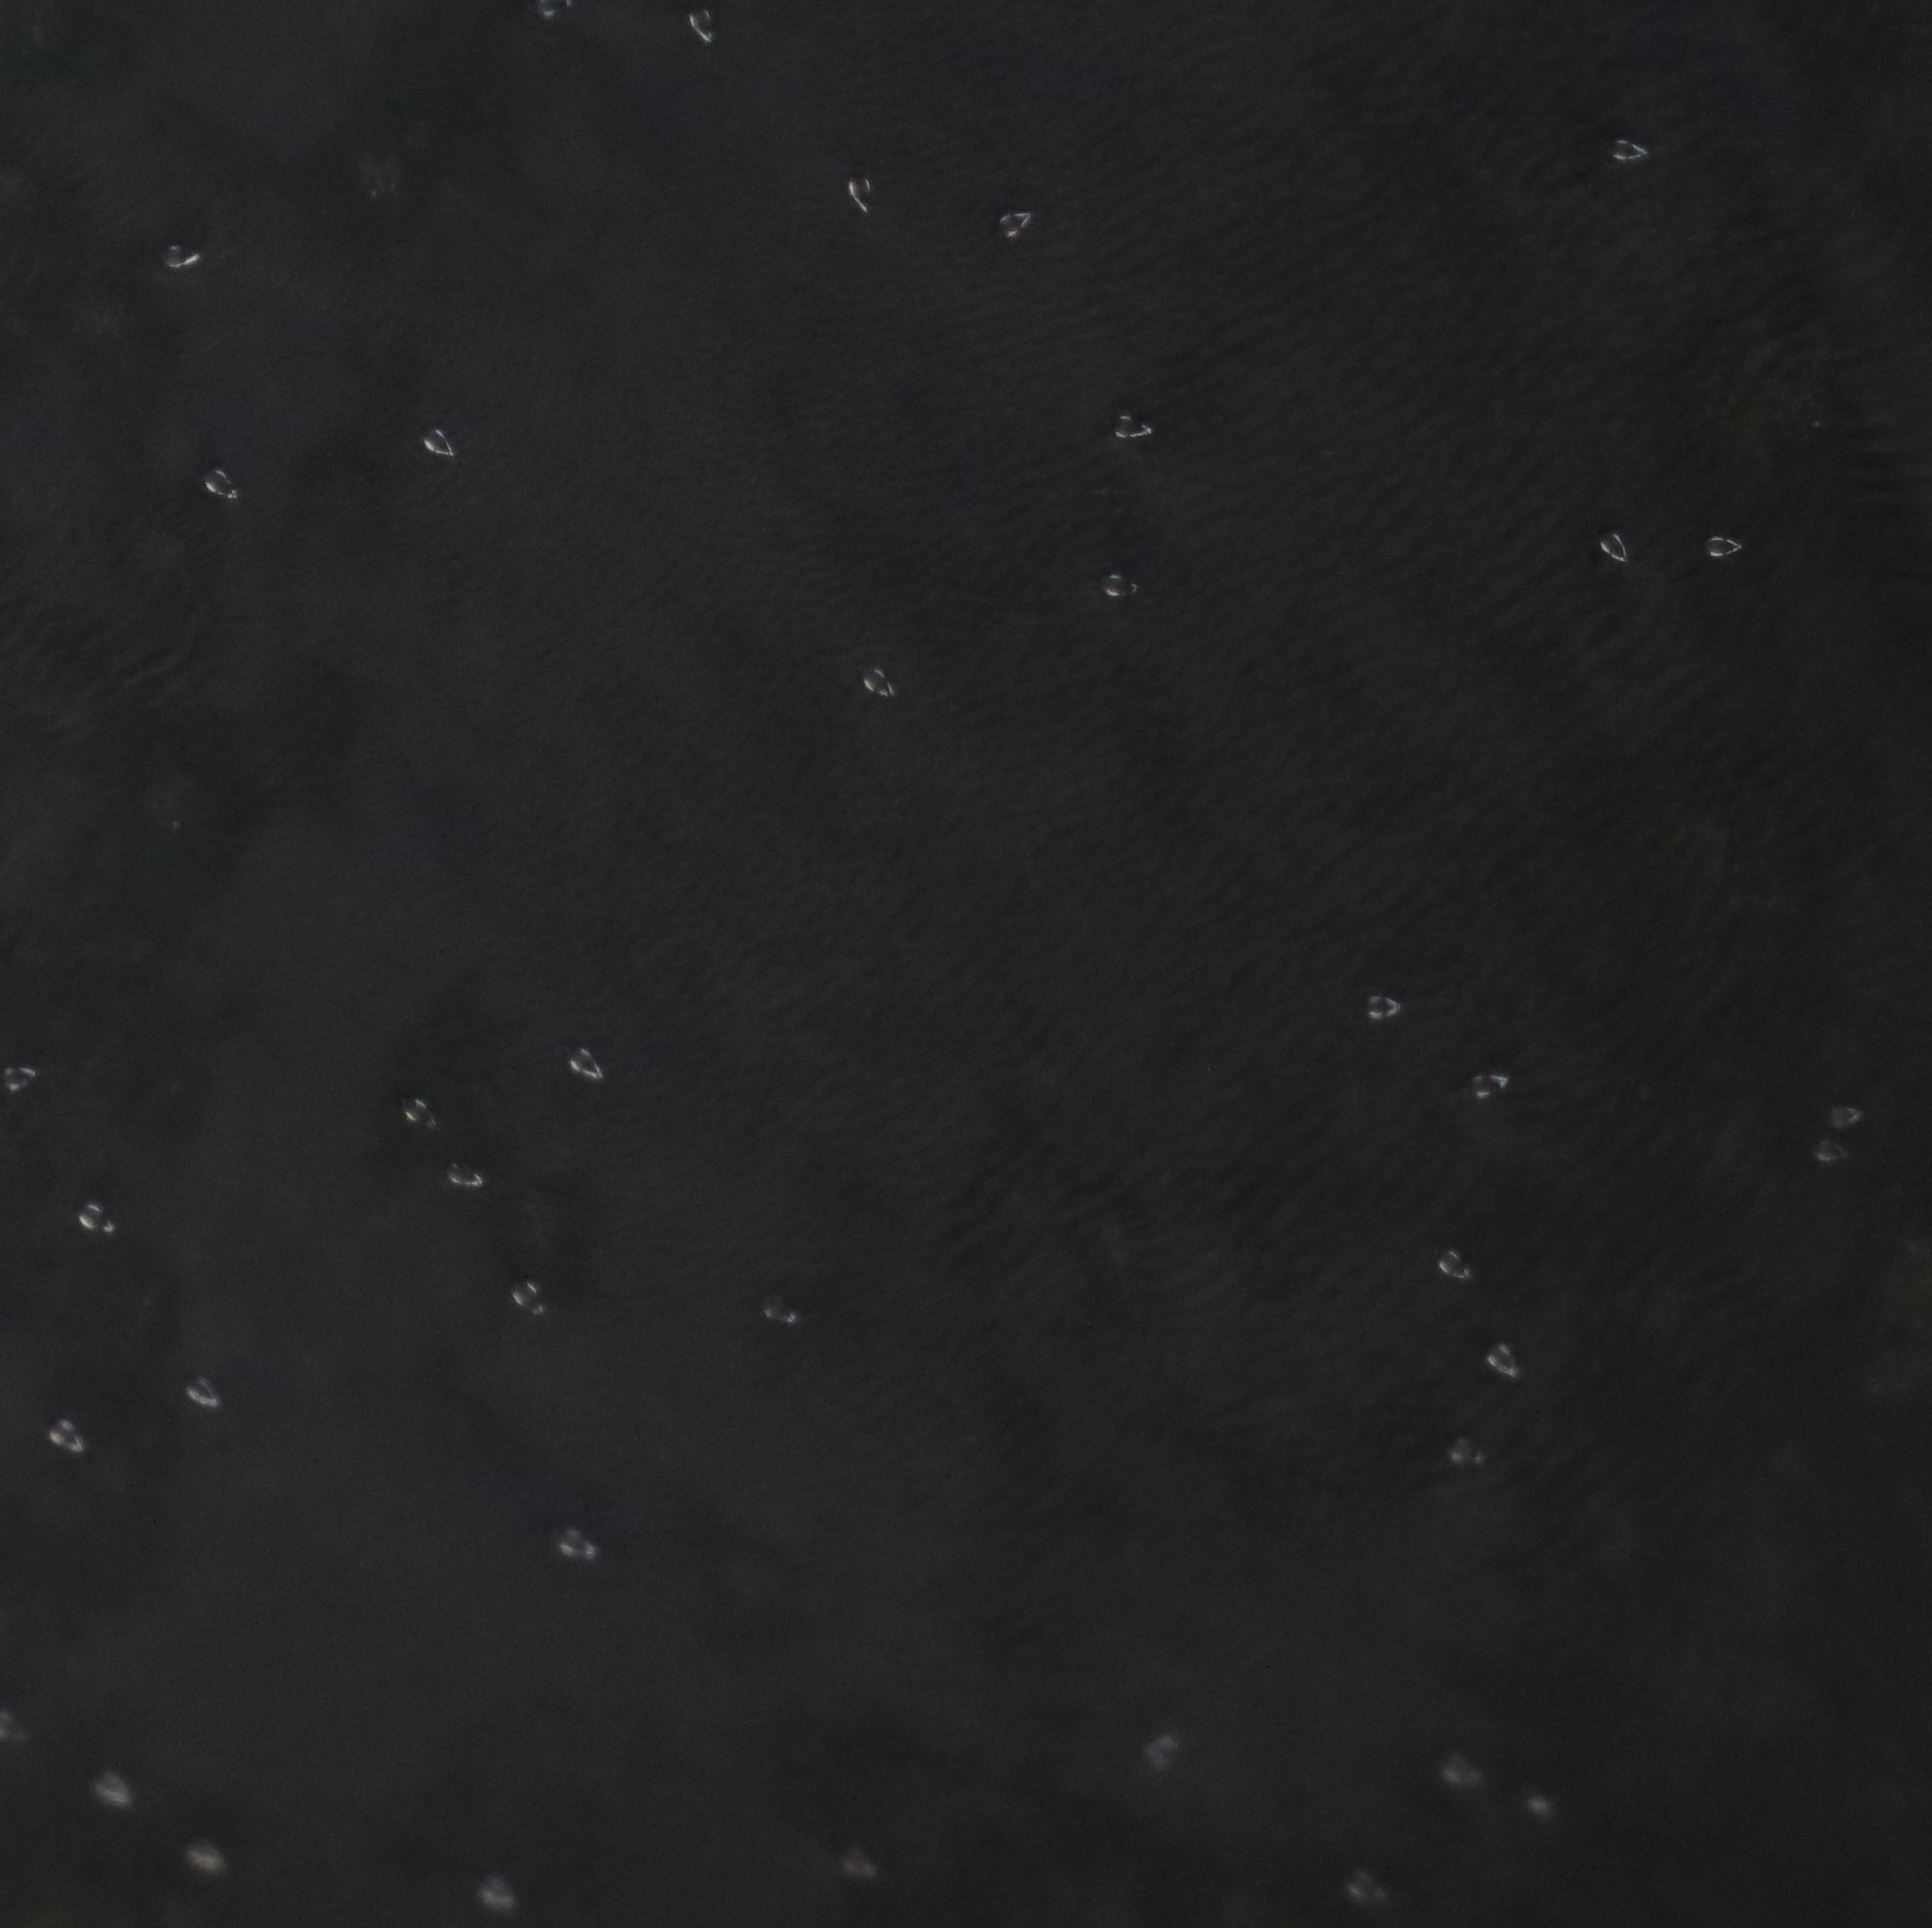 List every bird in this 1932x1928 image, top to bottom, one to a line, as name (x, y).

brant (561, 3)
brant (703, 25)
brant (1624, 150)
brant (860, 191)
brant (1012, 223)
brant (181, 257)
brant (1127, 425)
brant (436, 441)
brant (219, 483)
brant (1614, 546)
brant (1720, 547)
brant (1117, 585)
brant (877, 683)
brant (1382, 1007)
brant (581, 1062)
brant (17, 1077)
brant (1487, 1083)
brant (1845, 1111)
brant (419, 1117)
brant (1828, 1149)
brant (461, 1170)
brant (94, 1217)
brant (1451, 1265)
brant (528, 1295)
brant (776, 1305)
brant (1501, 1358)
brant (199, 1394)
brant (73, 1438)
brant (1463, 1455)
brant (574, 1543)
brant (2, 1724)
brant (1159, 1752)
brant (1454, 1773)
brant (114, 1792)
brant (1533, 1811)
brant (210, 1855)
brant (846, 1862)
brant (499, 1882)
brant (1362, 1883)